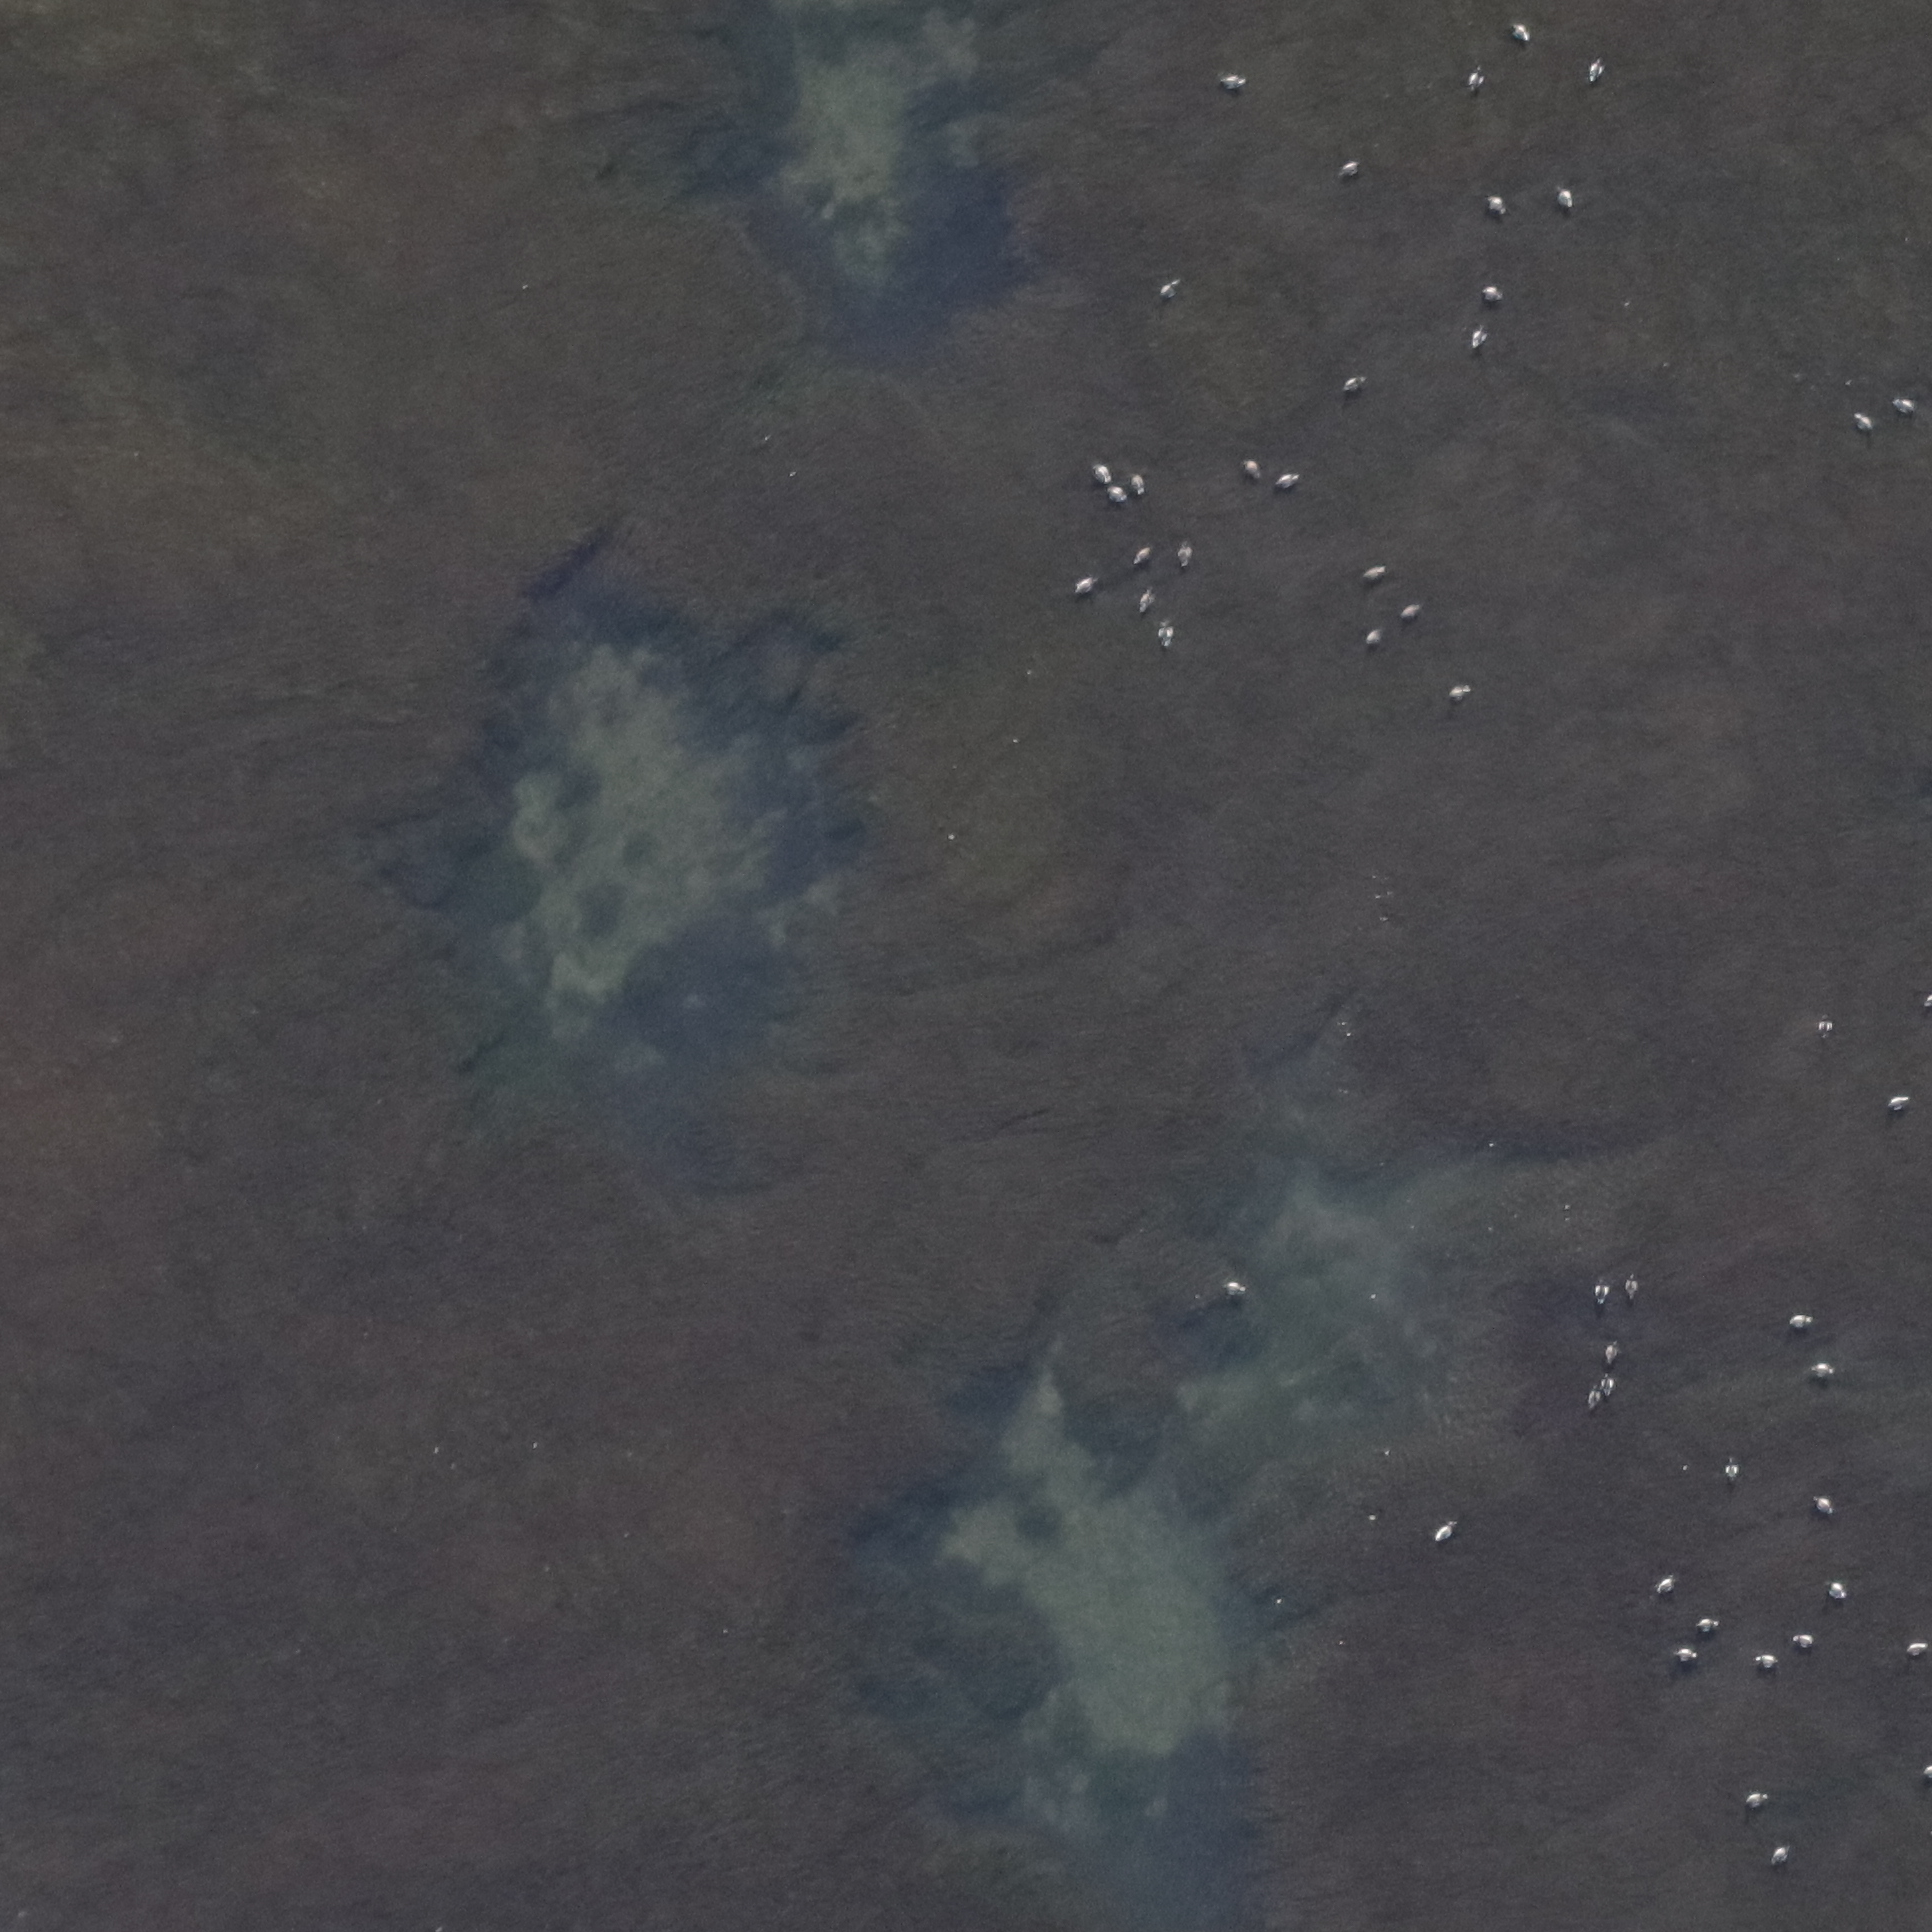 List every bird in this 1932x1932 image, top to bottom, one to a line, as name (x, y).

brant (1522, 27)
brant (1597, 70)
brant (1475, 80)
brant (1232, 82)
brant (1349, 169)
brant (1573, 196)
brant (1495, 204)
brant (1169, 290)
brant (1492, 294)
brant (1479, 338)
brant (1354, 382)
brant (1905, 405)
brant (1864, 424)
brant (1252, 469)
brant (1103, 471)
brant (1287, 482)
brant (1137, 490)
brant (1124, 497)
brant (1189, 548)
brant (1139, 557)
brant (1372, 572)
brant (1086, 585)
brant (1151, 601)
brant (1409, 612)
brant (1167, 637)
brant (1374, 638)
brant (1455, 695)
brant (1825, 1032)
brant (1897, 1104)
brant (1235, 1289)
brant (1601, 1292)
brant (1637, 1294)
brant (1800, 1321)
brant (1616, 1356)
brant (1822, 1371)
brant (1608, 1387)
brant (1595, 1402)
brant (1732, 1470)
brant (1822, 1506)
brant (1446, 1531)
brant (1666, 1585)
brant (1837, 1590)
brant (1706, 1626)
brant (1804, 1641)
brant (1916, 1650)
brant (1688, 1654)
brant (1767, 1661)
brant (1755, 1800)
brant (1779, 1855)